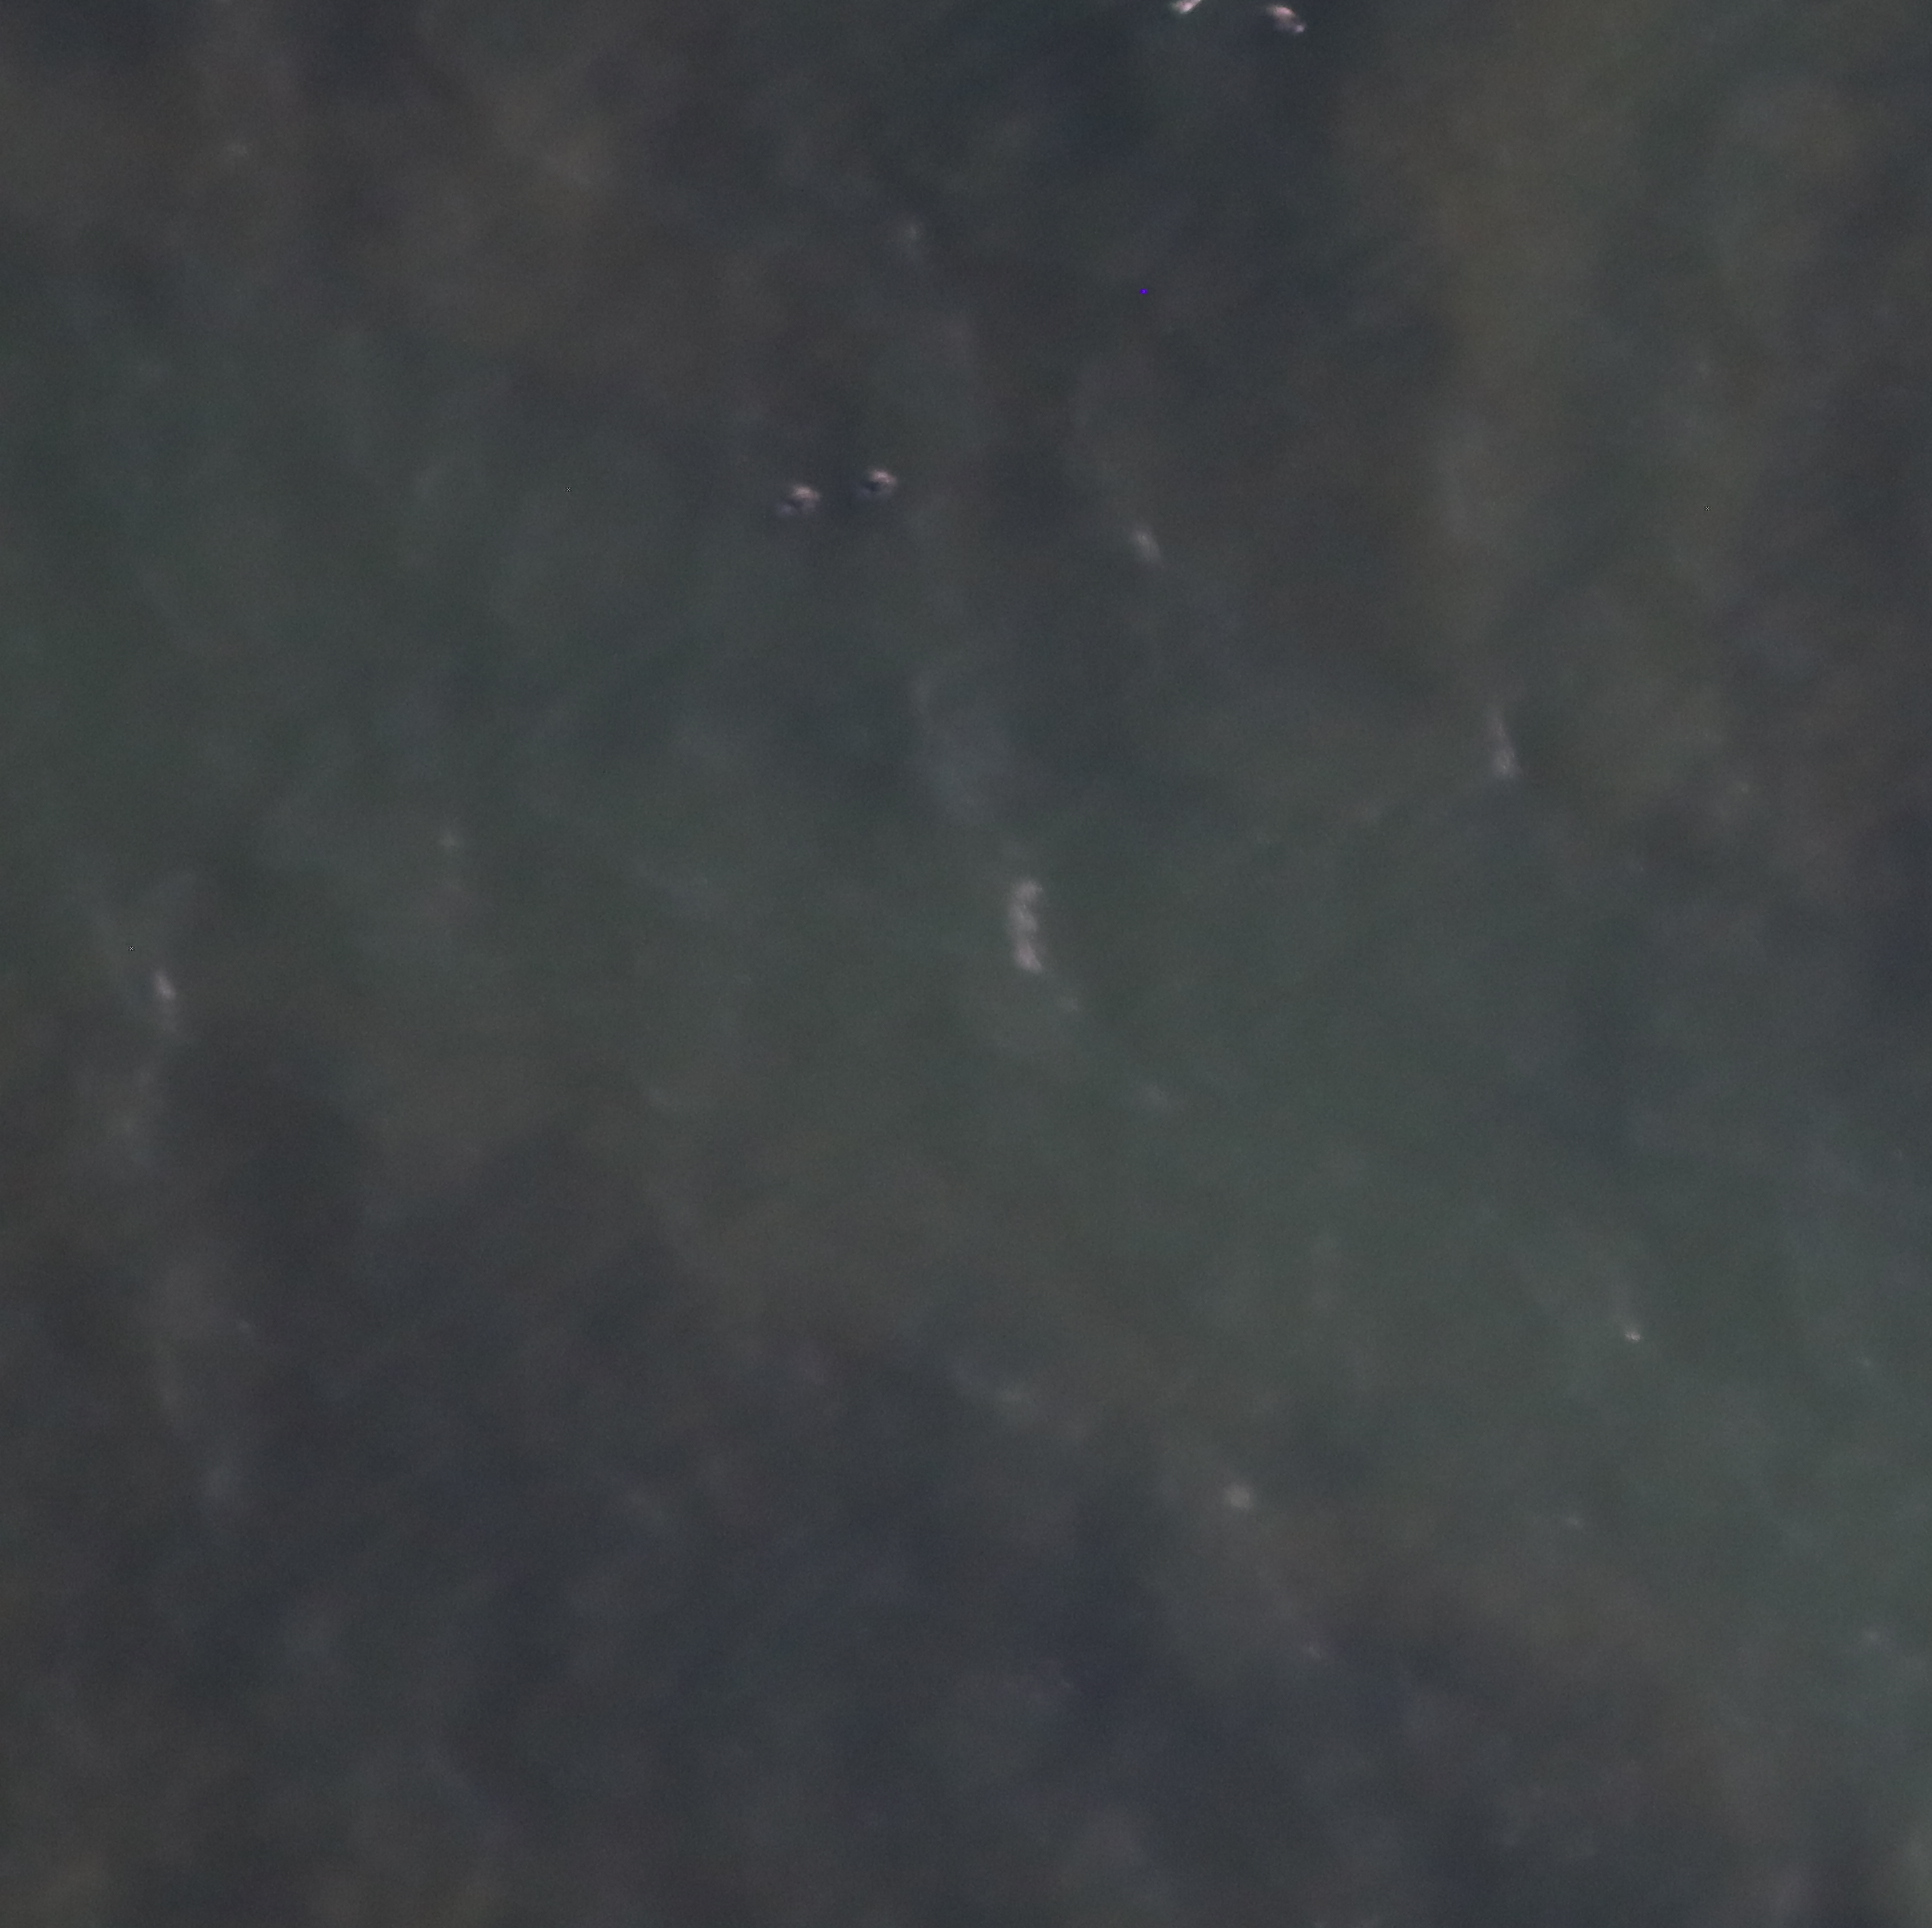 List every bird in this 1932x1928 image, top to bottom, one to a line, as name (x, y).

other bird (1283, 19)
brant (876, 485)
brant (801, 499)